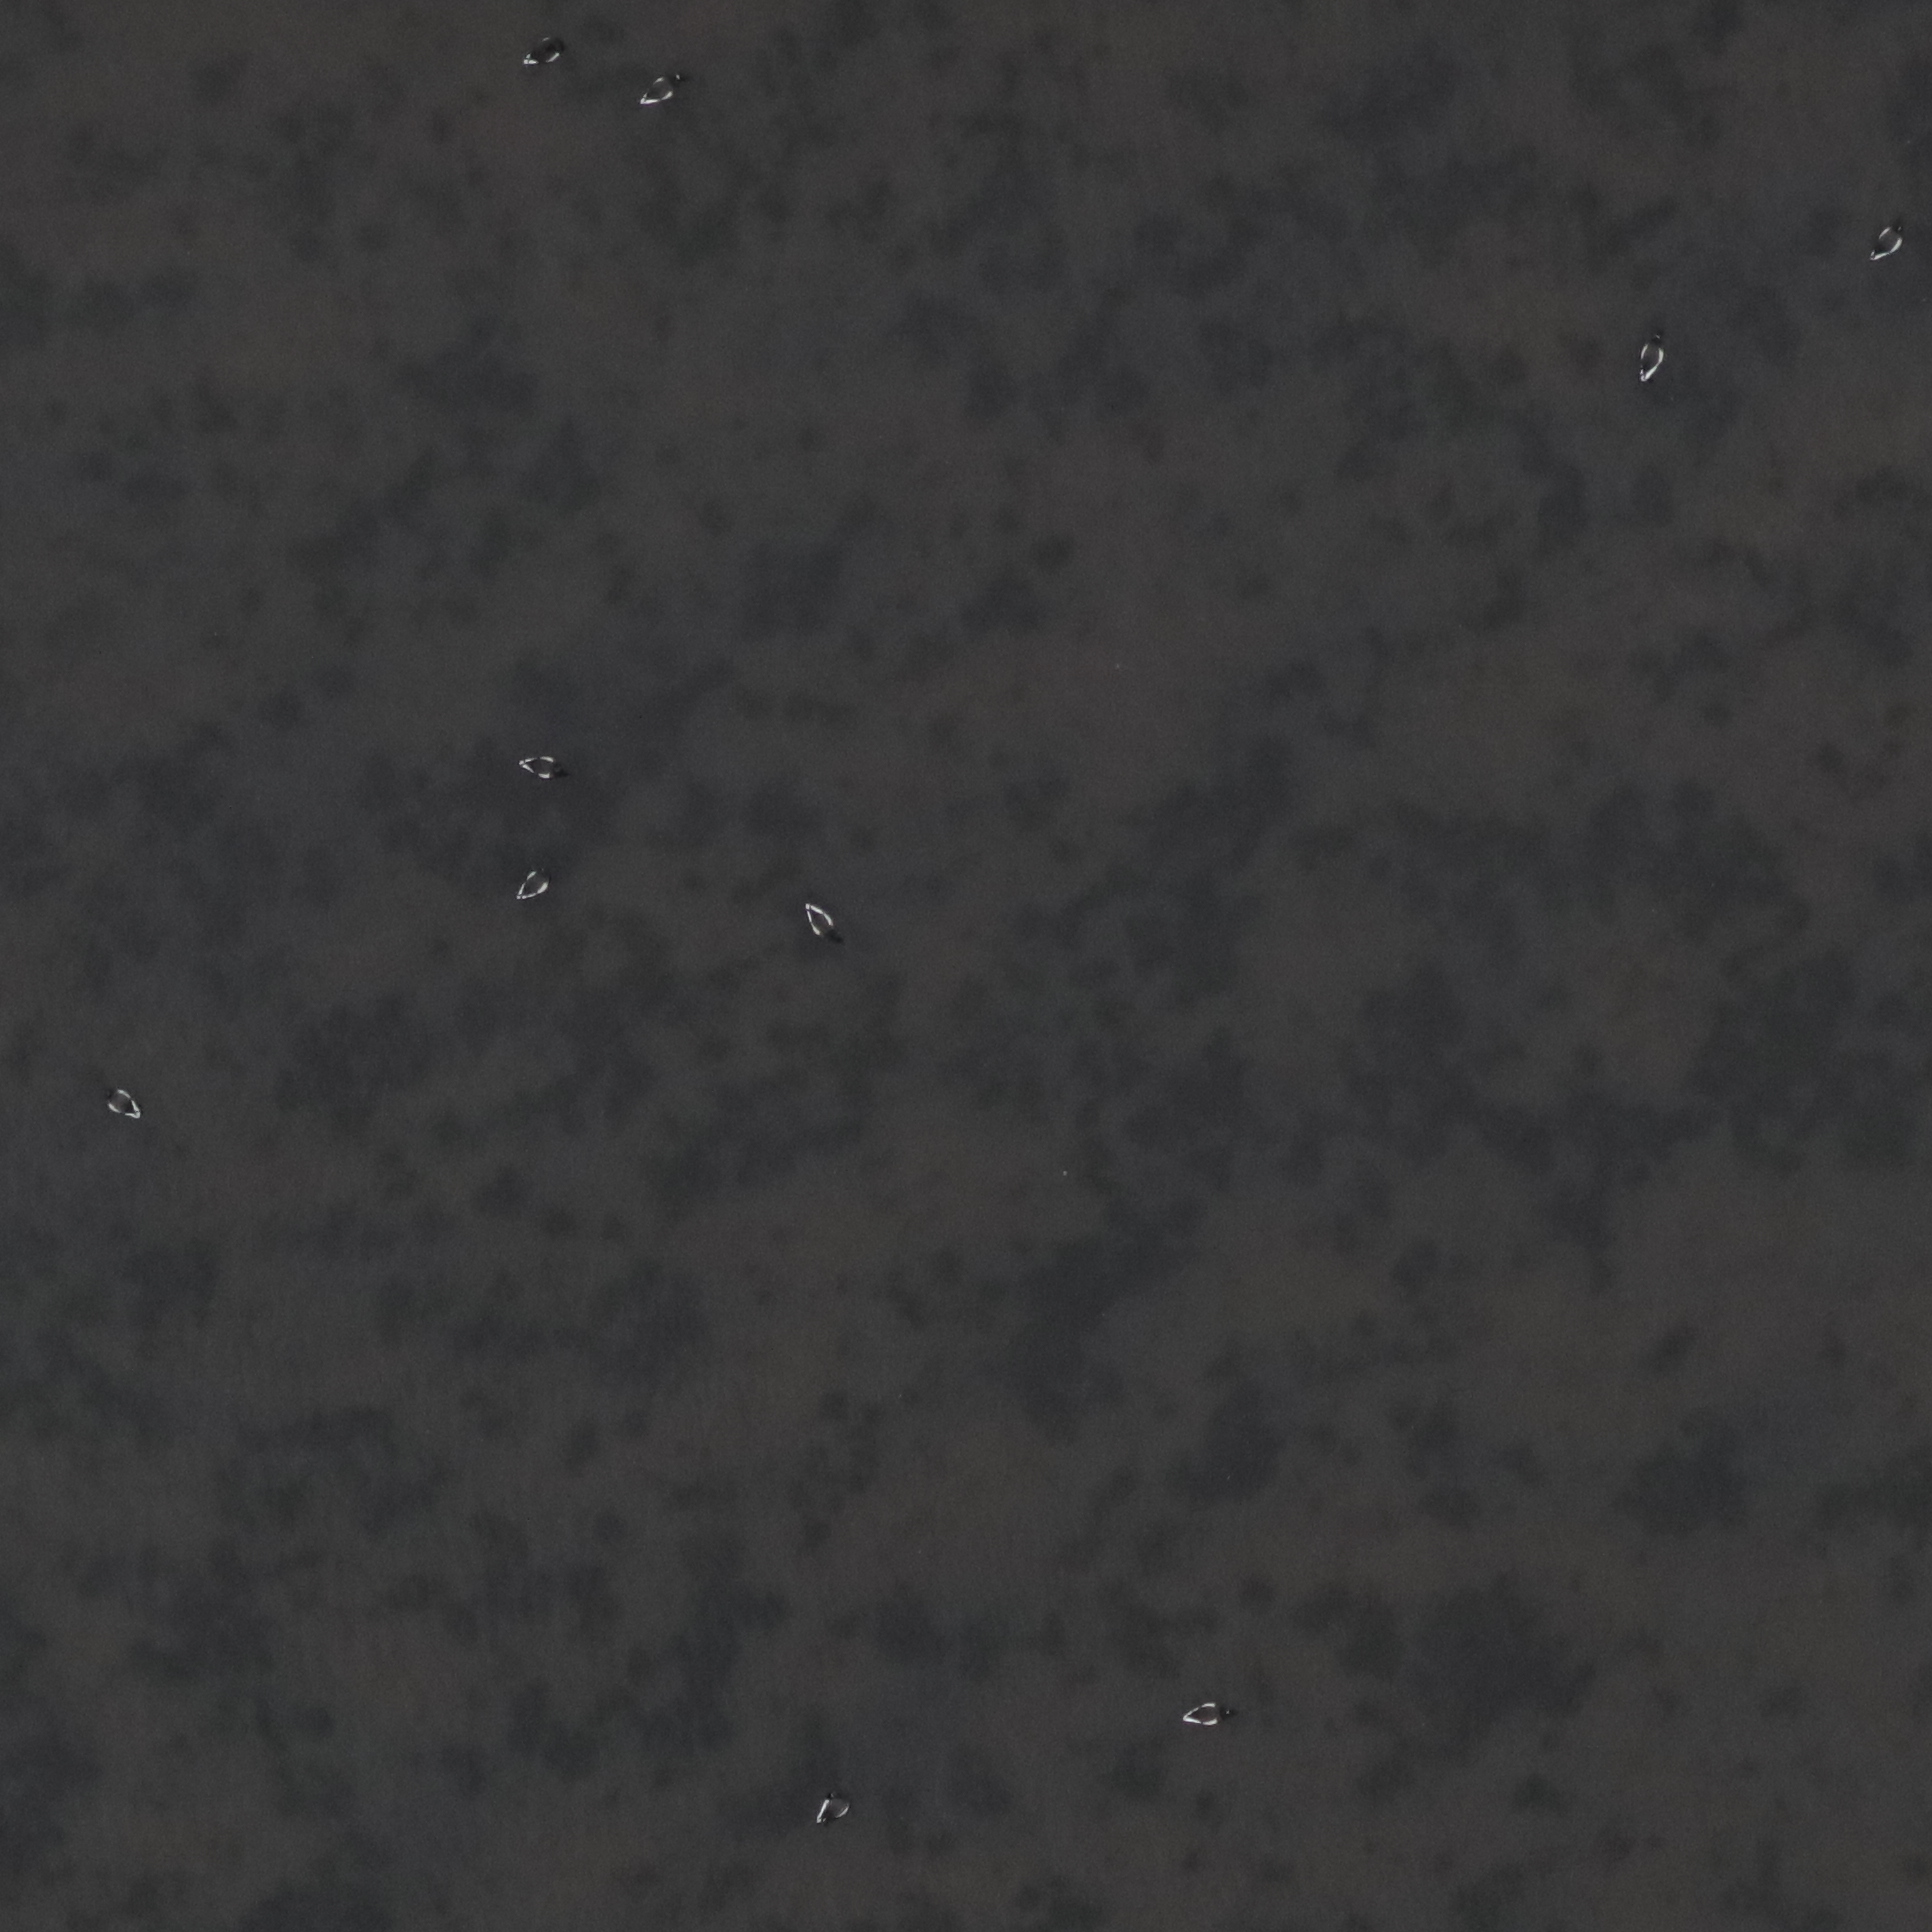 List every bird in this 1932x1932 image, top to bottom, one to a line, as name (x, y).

brant (540, 46)
brant (660, 90)
brant (1887, 241)
brant (1653, 357)
brant (544, 768)
brant (534, 884)
brant (822, 922)
brant (119, 1103)
brant (1208, 1713)
brant (836, 1808)